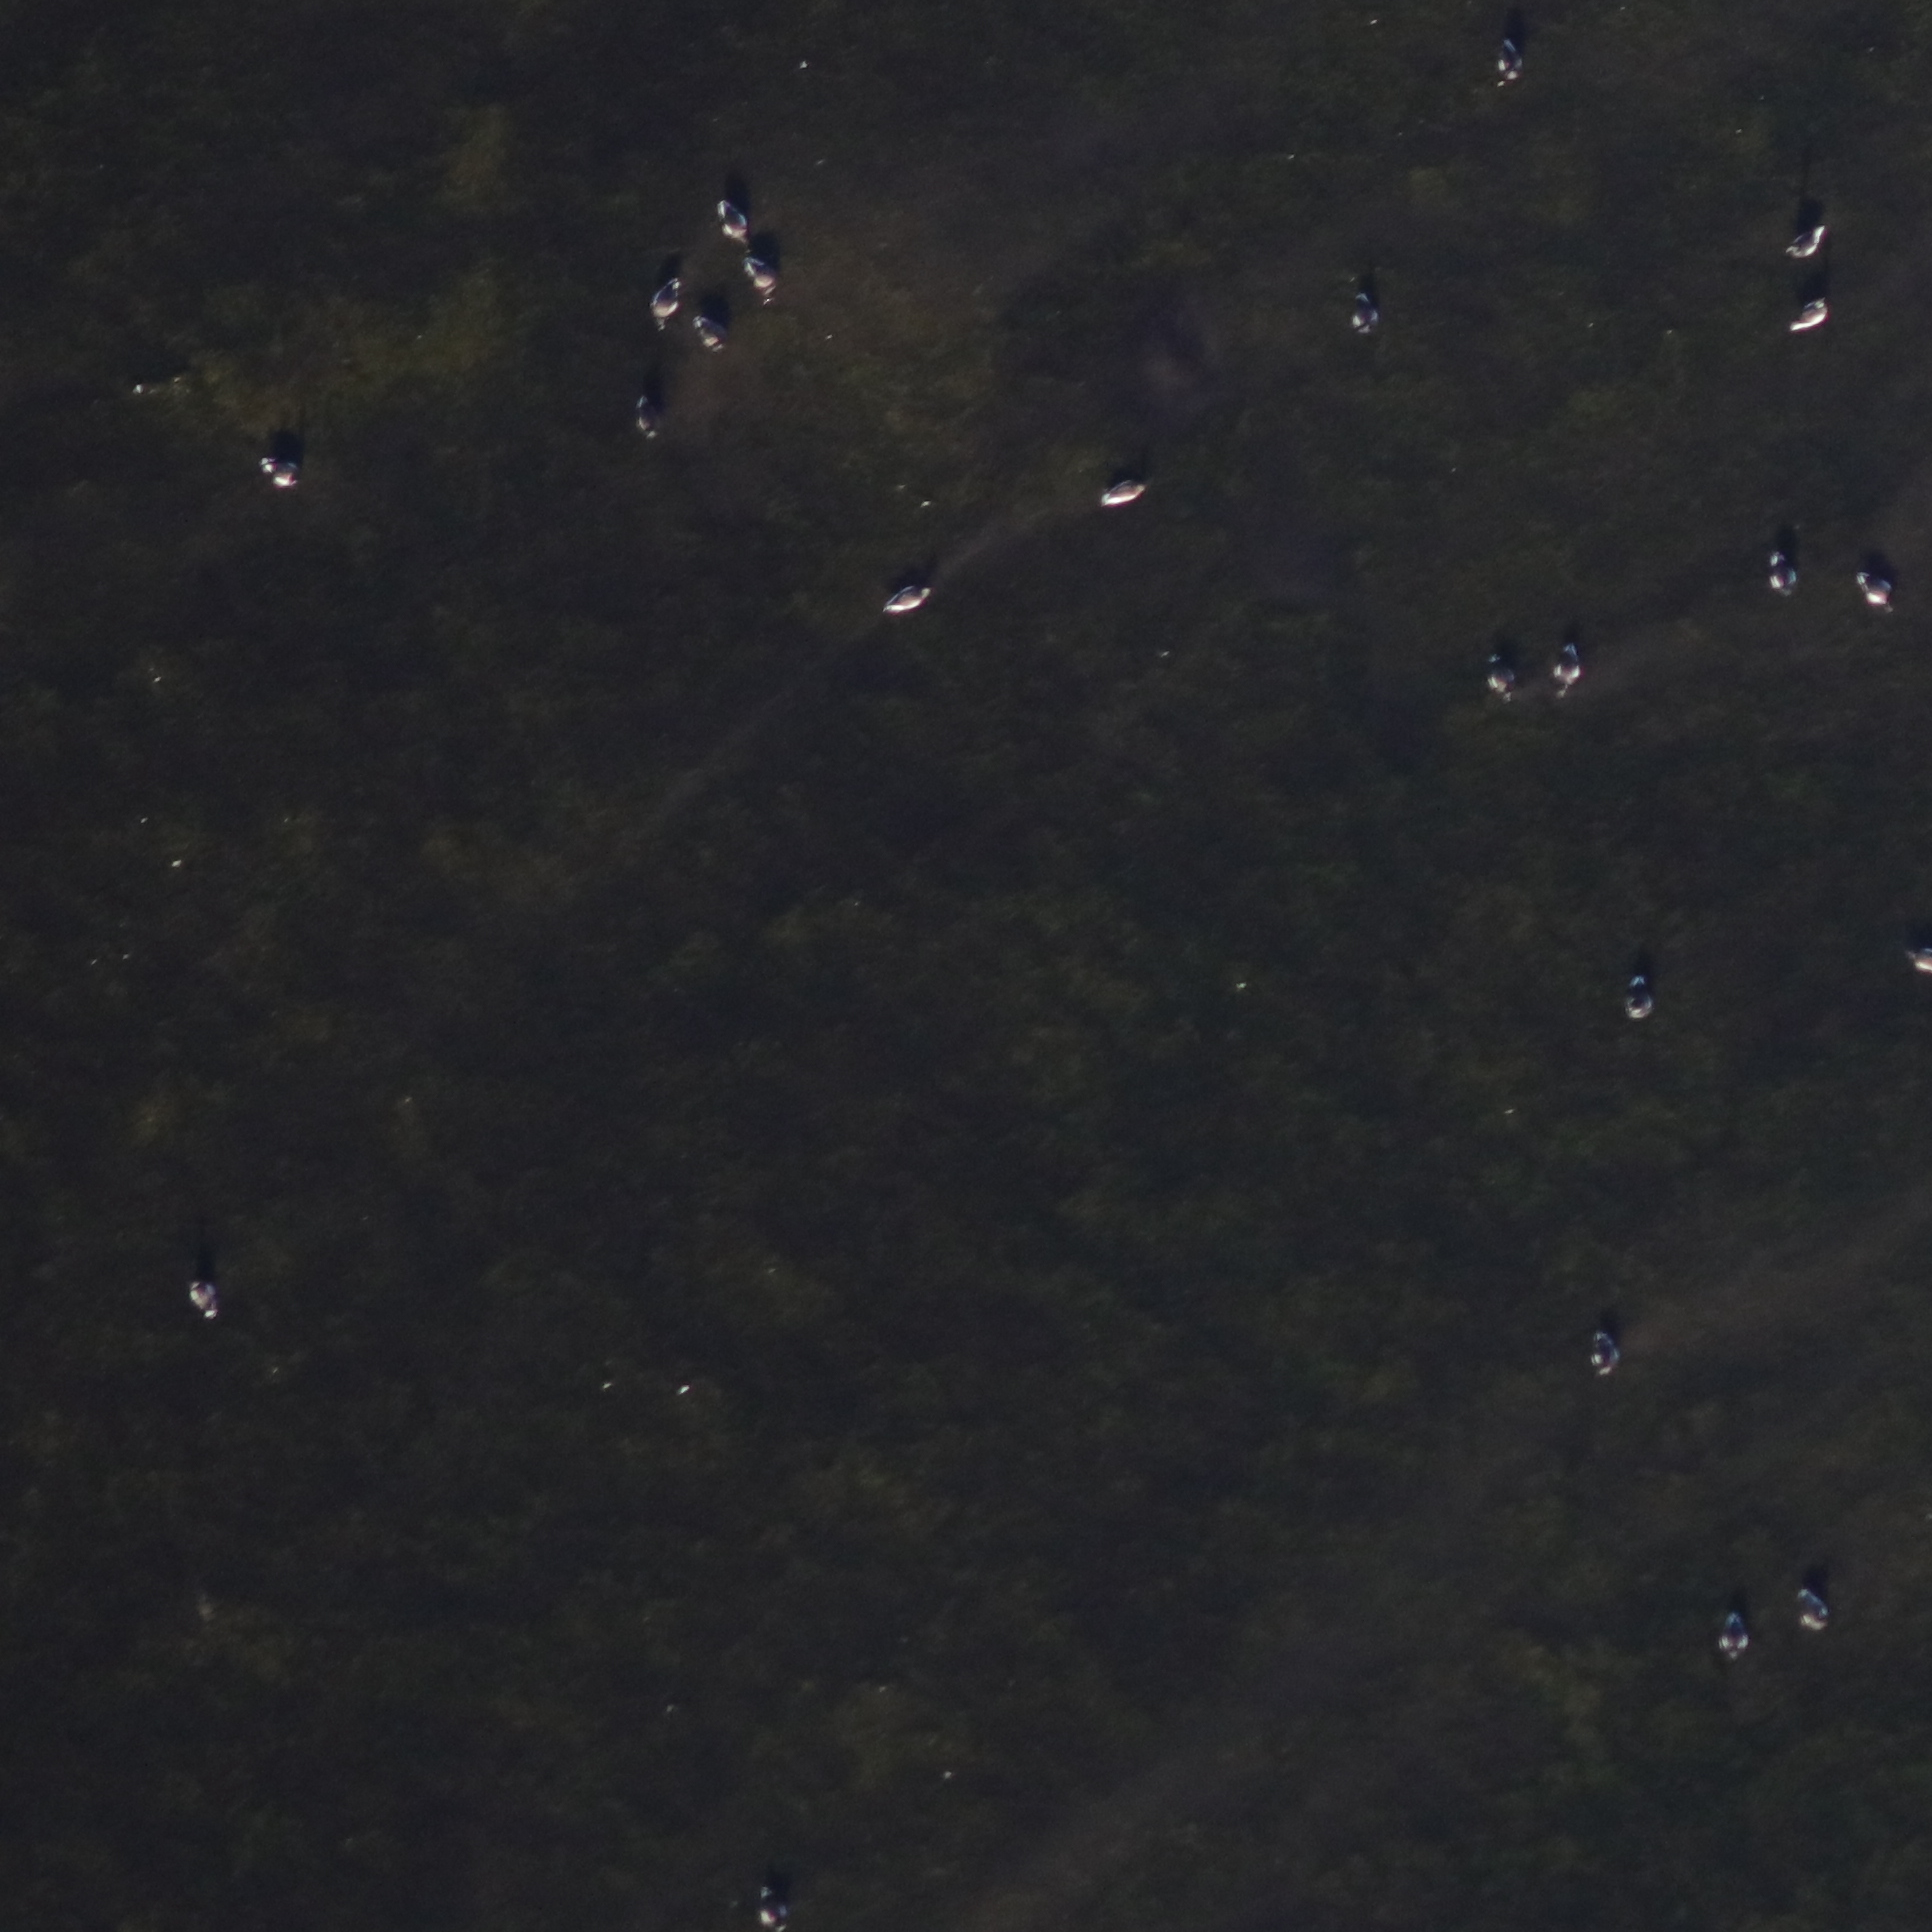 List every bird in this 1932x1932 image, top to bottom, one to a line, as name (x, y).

brant (1511, 60)
brant (733, 220)
brant (1807, 242)
brant (762, 278)
brant (668, 300)
brant (1367, 309)
brant (1811, 317)
brant (713, 333)
brant (645, 415)
brant (281, 472)
brant (1123, 493)
brant (1783, 571)
brant (1878, 588)
brant (908, 597)
brant (1568, 671)
brant (1502, 676)
brant (1930, 958)
brant (1640, 995)
brant (203, 1296)
brant (1606, 1353)
brant (1811, 1606)
brant (1735, 1635)
brant (774, 1911)